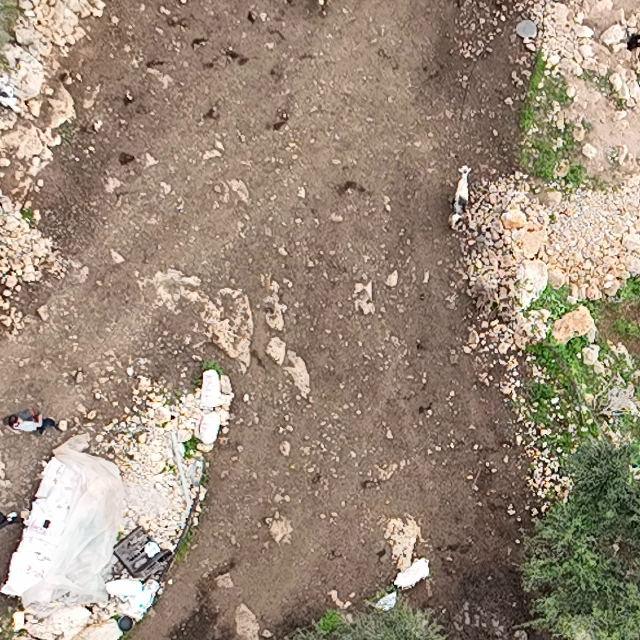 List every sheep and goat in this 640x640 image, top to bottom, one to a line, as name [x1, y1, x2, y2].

goat [455, 165, 470, 214]